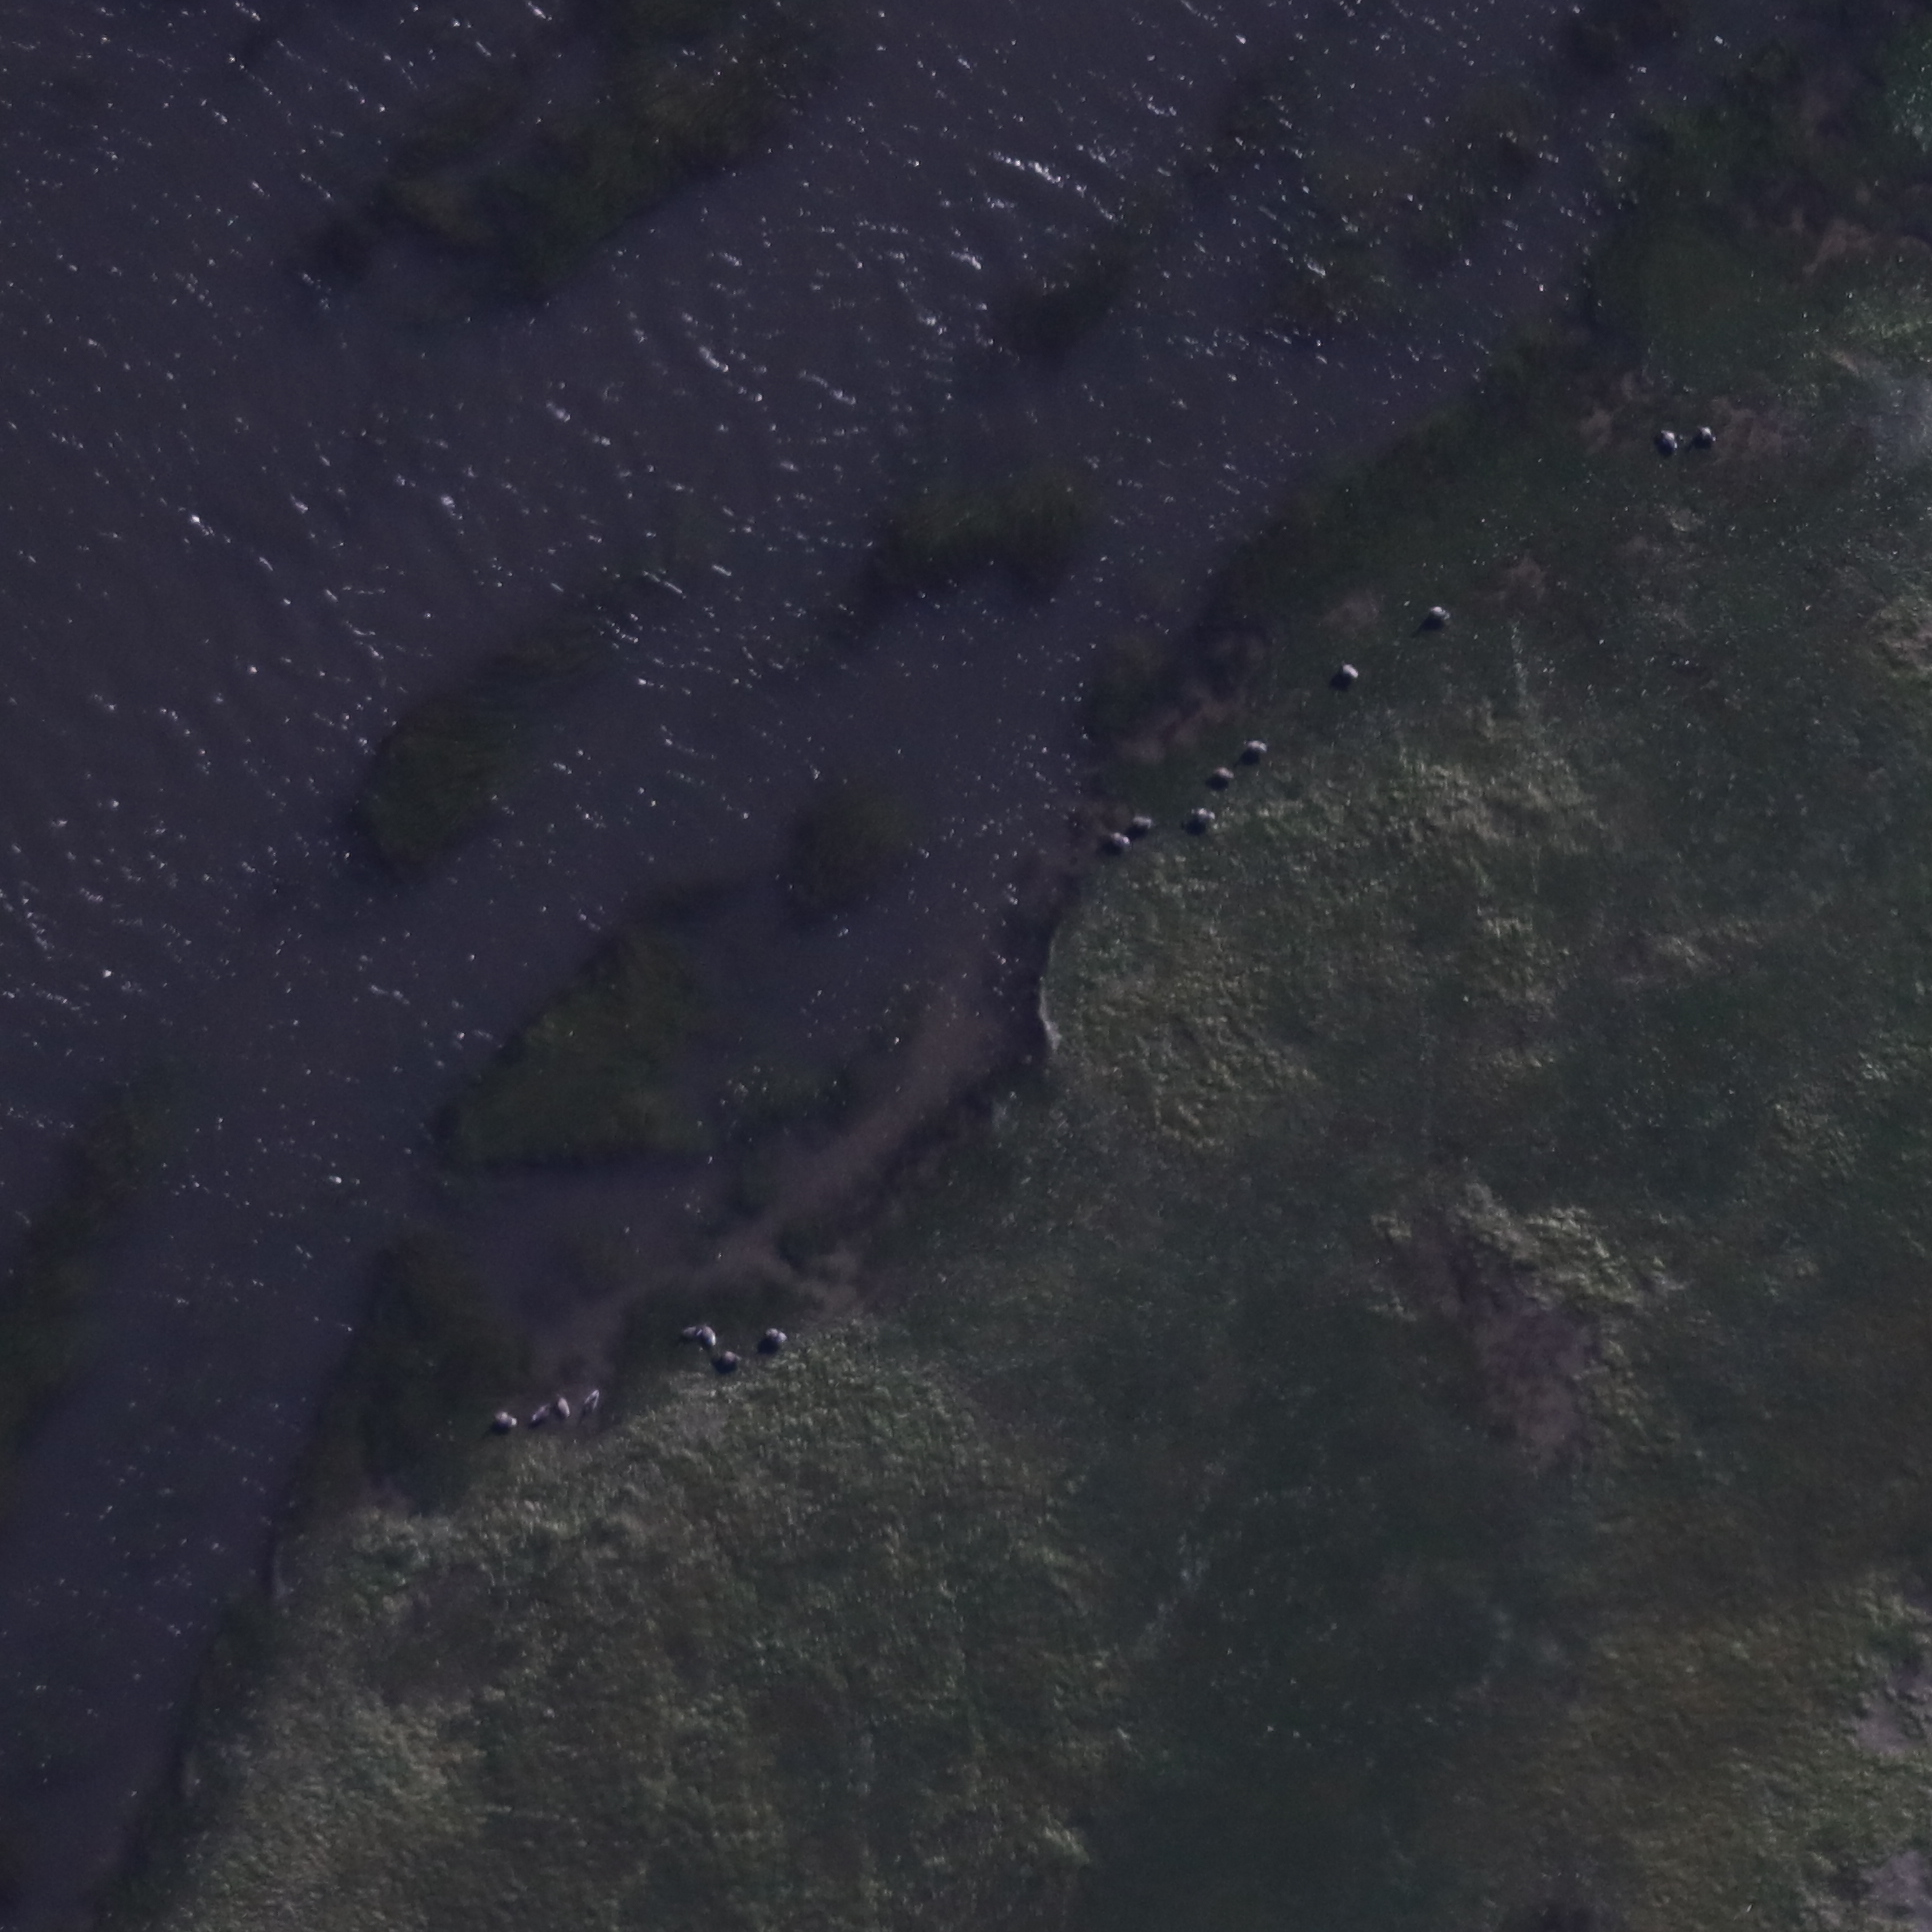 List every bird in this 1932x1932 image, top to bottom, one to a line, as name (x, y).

brant (1710, 432)
brant (1673, 442)
brant (1439, 614)
brant (1348, 669)
brant (1256, 747)
brant (1225, 774)
brant (1145, 819)
brant (1202, 819)
brant (1115, 838)
brant (687, 1329)
brant (710, 1336)
brant (777, 1338)
brant (728, 1356)
brant (596, 1396)
brant (542, 1409)
brant (563, 1409)
brant (498, 1418)